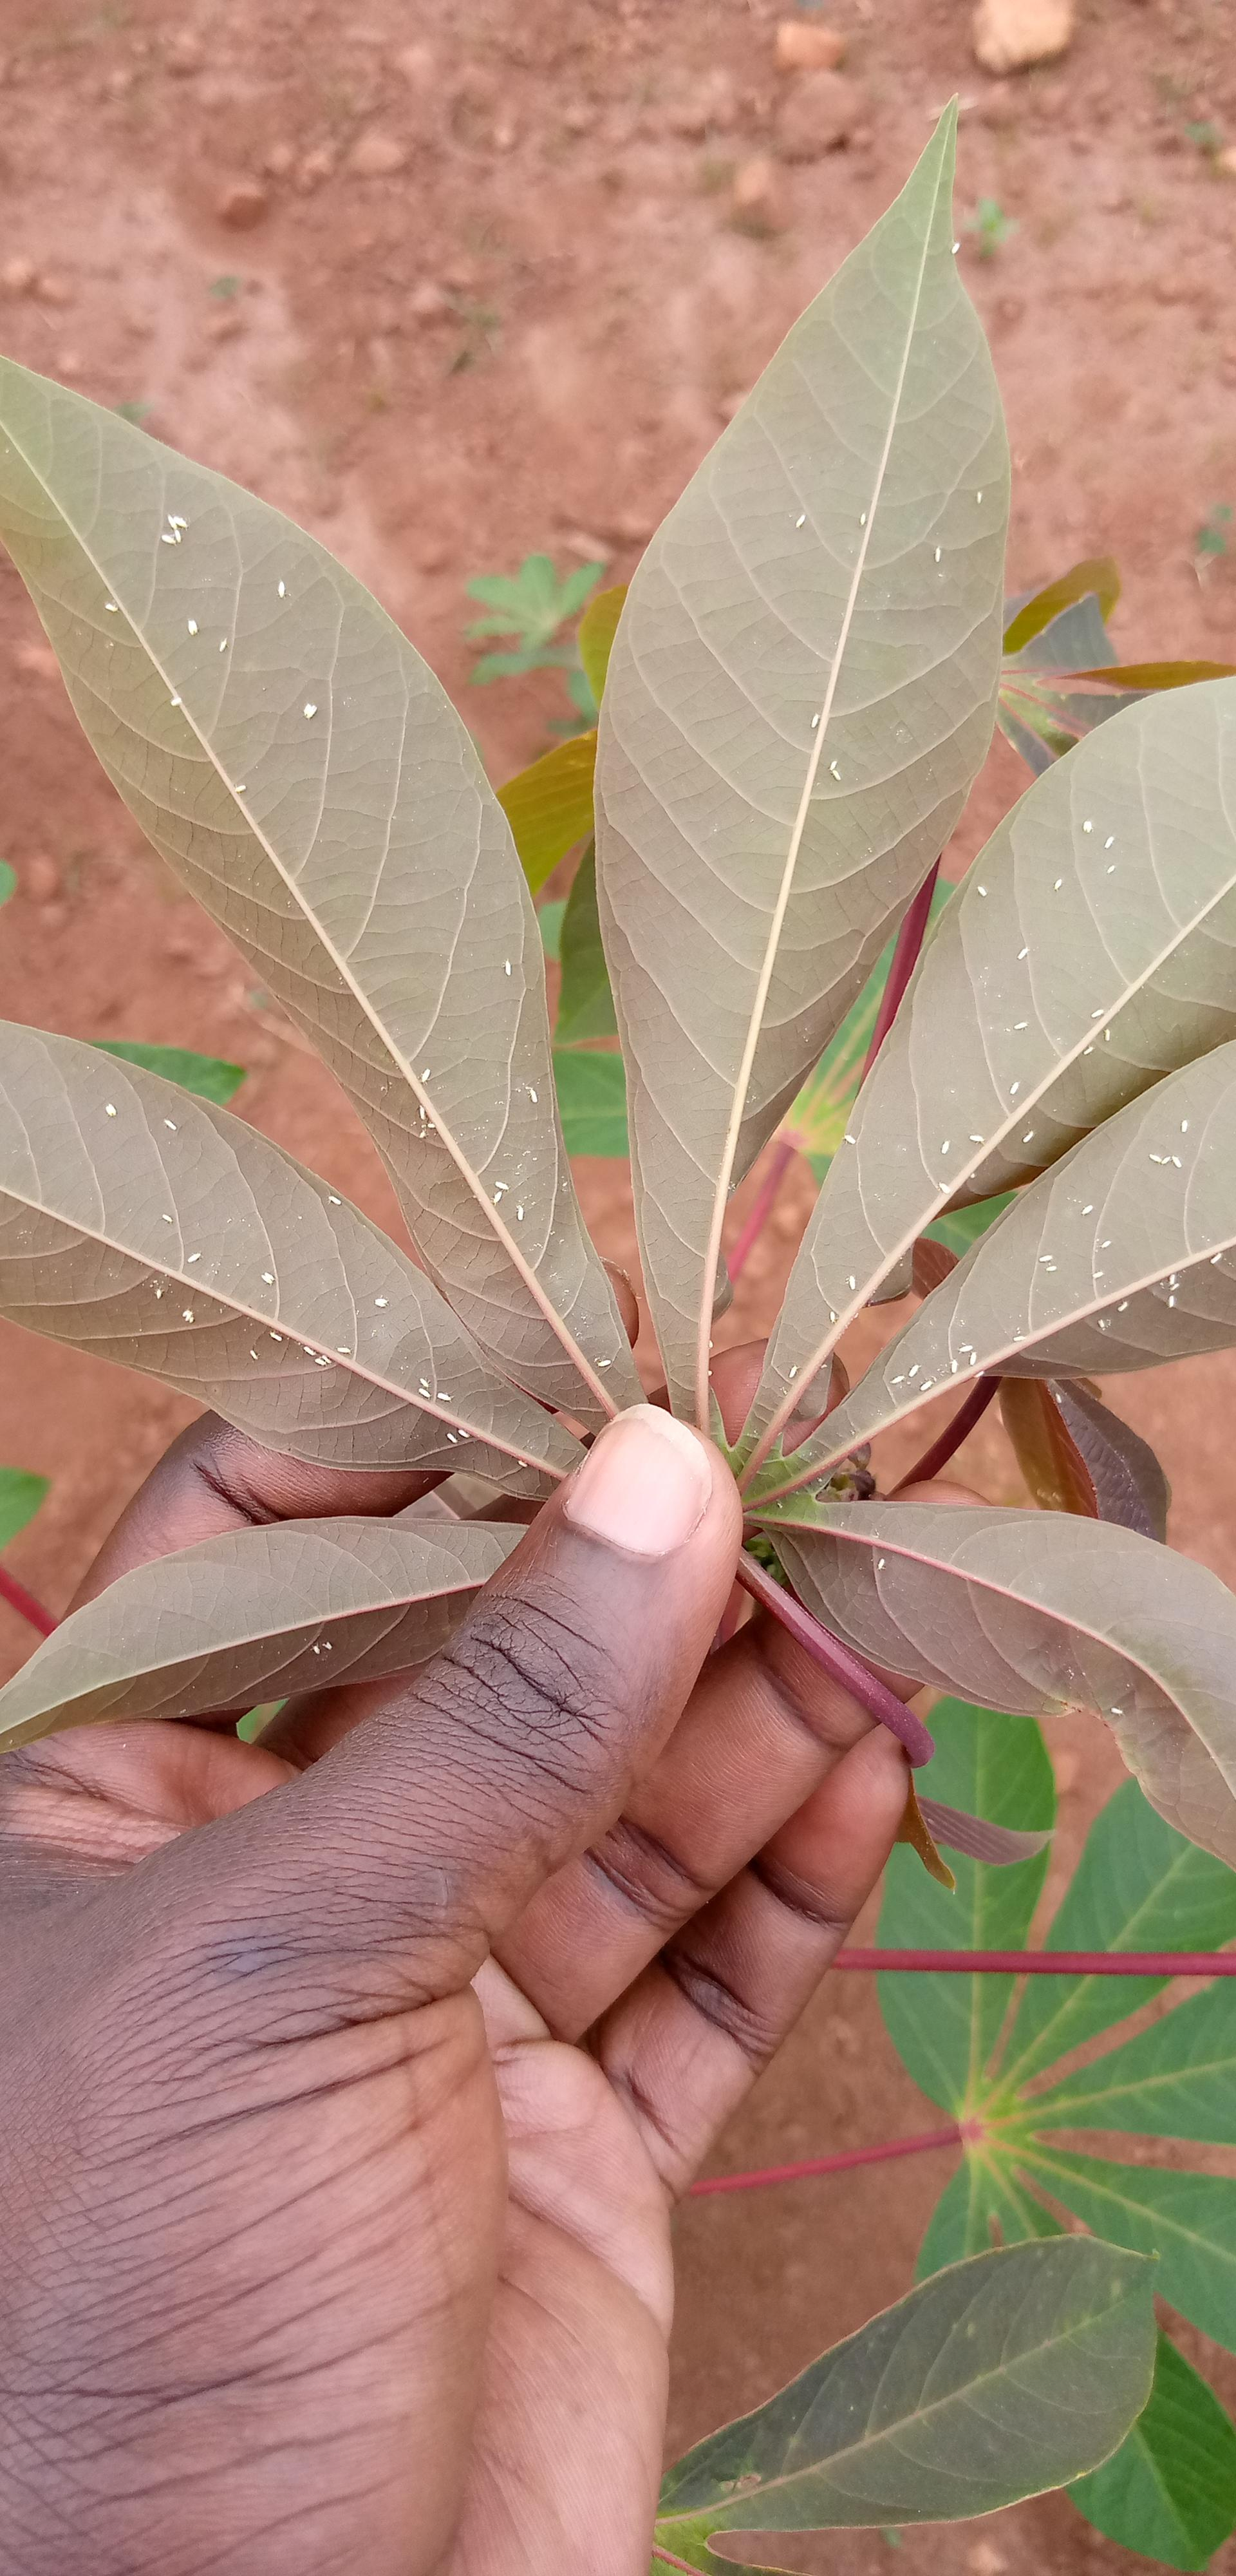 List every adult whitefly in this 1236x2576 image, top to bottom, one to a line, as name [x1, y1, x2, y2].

whitefly [949, 241, 961, 256]
whitefly [975, 490, 984, 506]
whitefly [859, 511, 866, 527]
whitefly [794, 514, 807, 530]
whitefly [167, 515, 178, 529]
whitefly [173, 515, 188, 529]
whitefly [174, 529, 183, 545]
whitefly [160, 533, 176, 545]
whitefly [932, 545, 943, 565]
whitefly [277, 578, 288, 600]
whitefly [103, 602, 120, 614]
whitefly [187, 619, 194, 637]
whitefly [192, 619, 200, 636]
whitefly [216, 636, 230, 654]
whitefly [169, 696, 183, 709]
whitefly [303, 703, 312, 716]
whitefly [306, 705, 318, 720]
whitefly [809, 712, 821, 730]
whitefly [828, 760, 838, 770]
whitefly [832, 769, 842, 782]
whitefly [233, 784, 248, 795]
whitefly [1082, 819, 1087, 833]
whitefly [1087, 820, 1094, 834]
whitefly [1104, 835, 1115, 850]
whitefly [1104, 864, 1116, 876]
whitefly [1051, 877, 1065, 892]
whitefly [976, 884, 989, 898]
whitefly [1016, 946, 1030, 961]
whitefly [503, 956, 514, 978]
whitefly [1090, 1007, 1106, 1019]
whitefly [1012, 1021, 1029, 1031]
whitefly [1103, 1027, 1112, 1043]
whitefly [1081, 1045, 1095, 1056]
whitefly [419, 1066, 434, 1084]
whitefly [1009, 1080, 1020, 1096]
whitefly [527, 1088, 541, 1104]
whitefly [108, 1103, 118, 1118]
whitefly [418, 1104, 427, 1121]
whitefly [105, 1104, 113, 1117]
whitefly [162, 1117, 178, 1133]
whitefly [1179, 1119, 1190, 1134]
whitefly [426, 1122, 436, 1130]
whitefly [1020, 1129, 1035, 1144]
whitefly [418, 1130, 427, 1140]
whitefly [842, 1133, 858, 1146]
whitefly [967, 1133, 986, 1144]
whitefly [940, 1139, 950, 1156]
whitefly [1148, 1153, 1161, 1164]
whitefly [1170, 1155, 1184, 1170]
whitefly [1161, 1155, 1172, 1165]
whitefly [493, 1180, 510, 1191]
whitefly [937, 1181, 952, 1195]
whitefly [492, 1190, 503, 1205]
whitefly [326, 1195, 343, 1207]
whitefly [1080, 1204, 1094, 1216]
whitefly [516, 1204, 525, 1222]
whitefly [161, 1213, 174, 1224]
whitefly [1100, 1238, 1113, 1249]
whitefly [185, 1251, 207, 1266]
whitefly [1209, 1252, 1222, 1265]
whitefly [1037, 1254, 1054, 1263]
whitefly [1045, 1265, 1060, 1274]
whitefly [1091, 1270, 1105, 1280]
whitefly [263, 1271, 276, 1282]
whitefly [261, 1273, 273, 1286]
whitefly [847, 1273, 857, 1292]
whitefly [1168, 1273, 1177, 1286]
whitefly [1169, 1282, 1181, 1292]
whitefly [155, 1287, 165, 1301]
whitefly [1167, 1294, 1175, 1310]
whitefly [374, 1298, 388, 1305]
whitefly [1116, 1300, 1130, 1314]
whitefly [374, 1301, 387, 1309]
whitefly [182, 1309, 191, 1318]
whitefly [184, 1310, 193, 1322]
whitefly [829, 1310, 838, 1325]
whitefly [188, 1316, 195, 1325]
whitefly [1096, 1318, 1108, 1329]
whitefly [268, 1331, 283, 1343]
whitefly [1013, 1334, 1027, 1341]
whitefly [708, 1339, 716, 1349]
whitefly [957, 1343, 975, 1354]
whitefly [303, 1345, 318, 1356]
whitefly [335, 1346, 353, 1356]
whitefly [249, 1349, 260, 1361]
whitefly [969, 1350, 977, 1367]
whitefly [321, 1353, 333, 1365]
whitefly [313, 1357, 328, 1367]
whitefly [595, 1358, 615, 1369]
whitefly [950, 1358, 959, 1374]
whitefly [906, 1362, 922, 1379]
whitefly [787, 1364, 801, 1379]
whitefly [707, 1369, 715, 1378]
whitefly [888, 1374, 906, 1386]
whitefly [419, 1376, 431, 1389]
whitefly [919, 1379, 934, 1393]
whitefly [417, 1388, 431, 1399]
whitefly [436, 1391, 454, 1403]
whitefly [1054, 1392, 1063, 1405]
whitefly [456, 1428, 472, 1439]
whitefly [445, 1432, 460, 1444]
whitefly [516, 1459, 529, 1470]
whitefly [876, 1556, 886, 1572]
whitefly [322, 1641, 334, 1652]
whitefly [312, 1643, 321, 1656]
whitefly [1109, 1705, 1125, 1717]